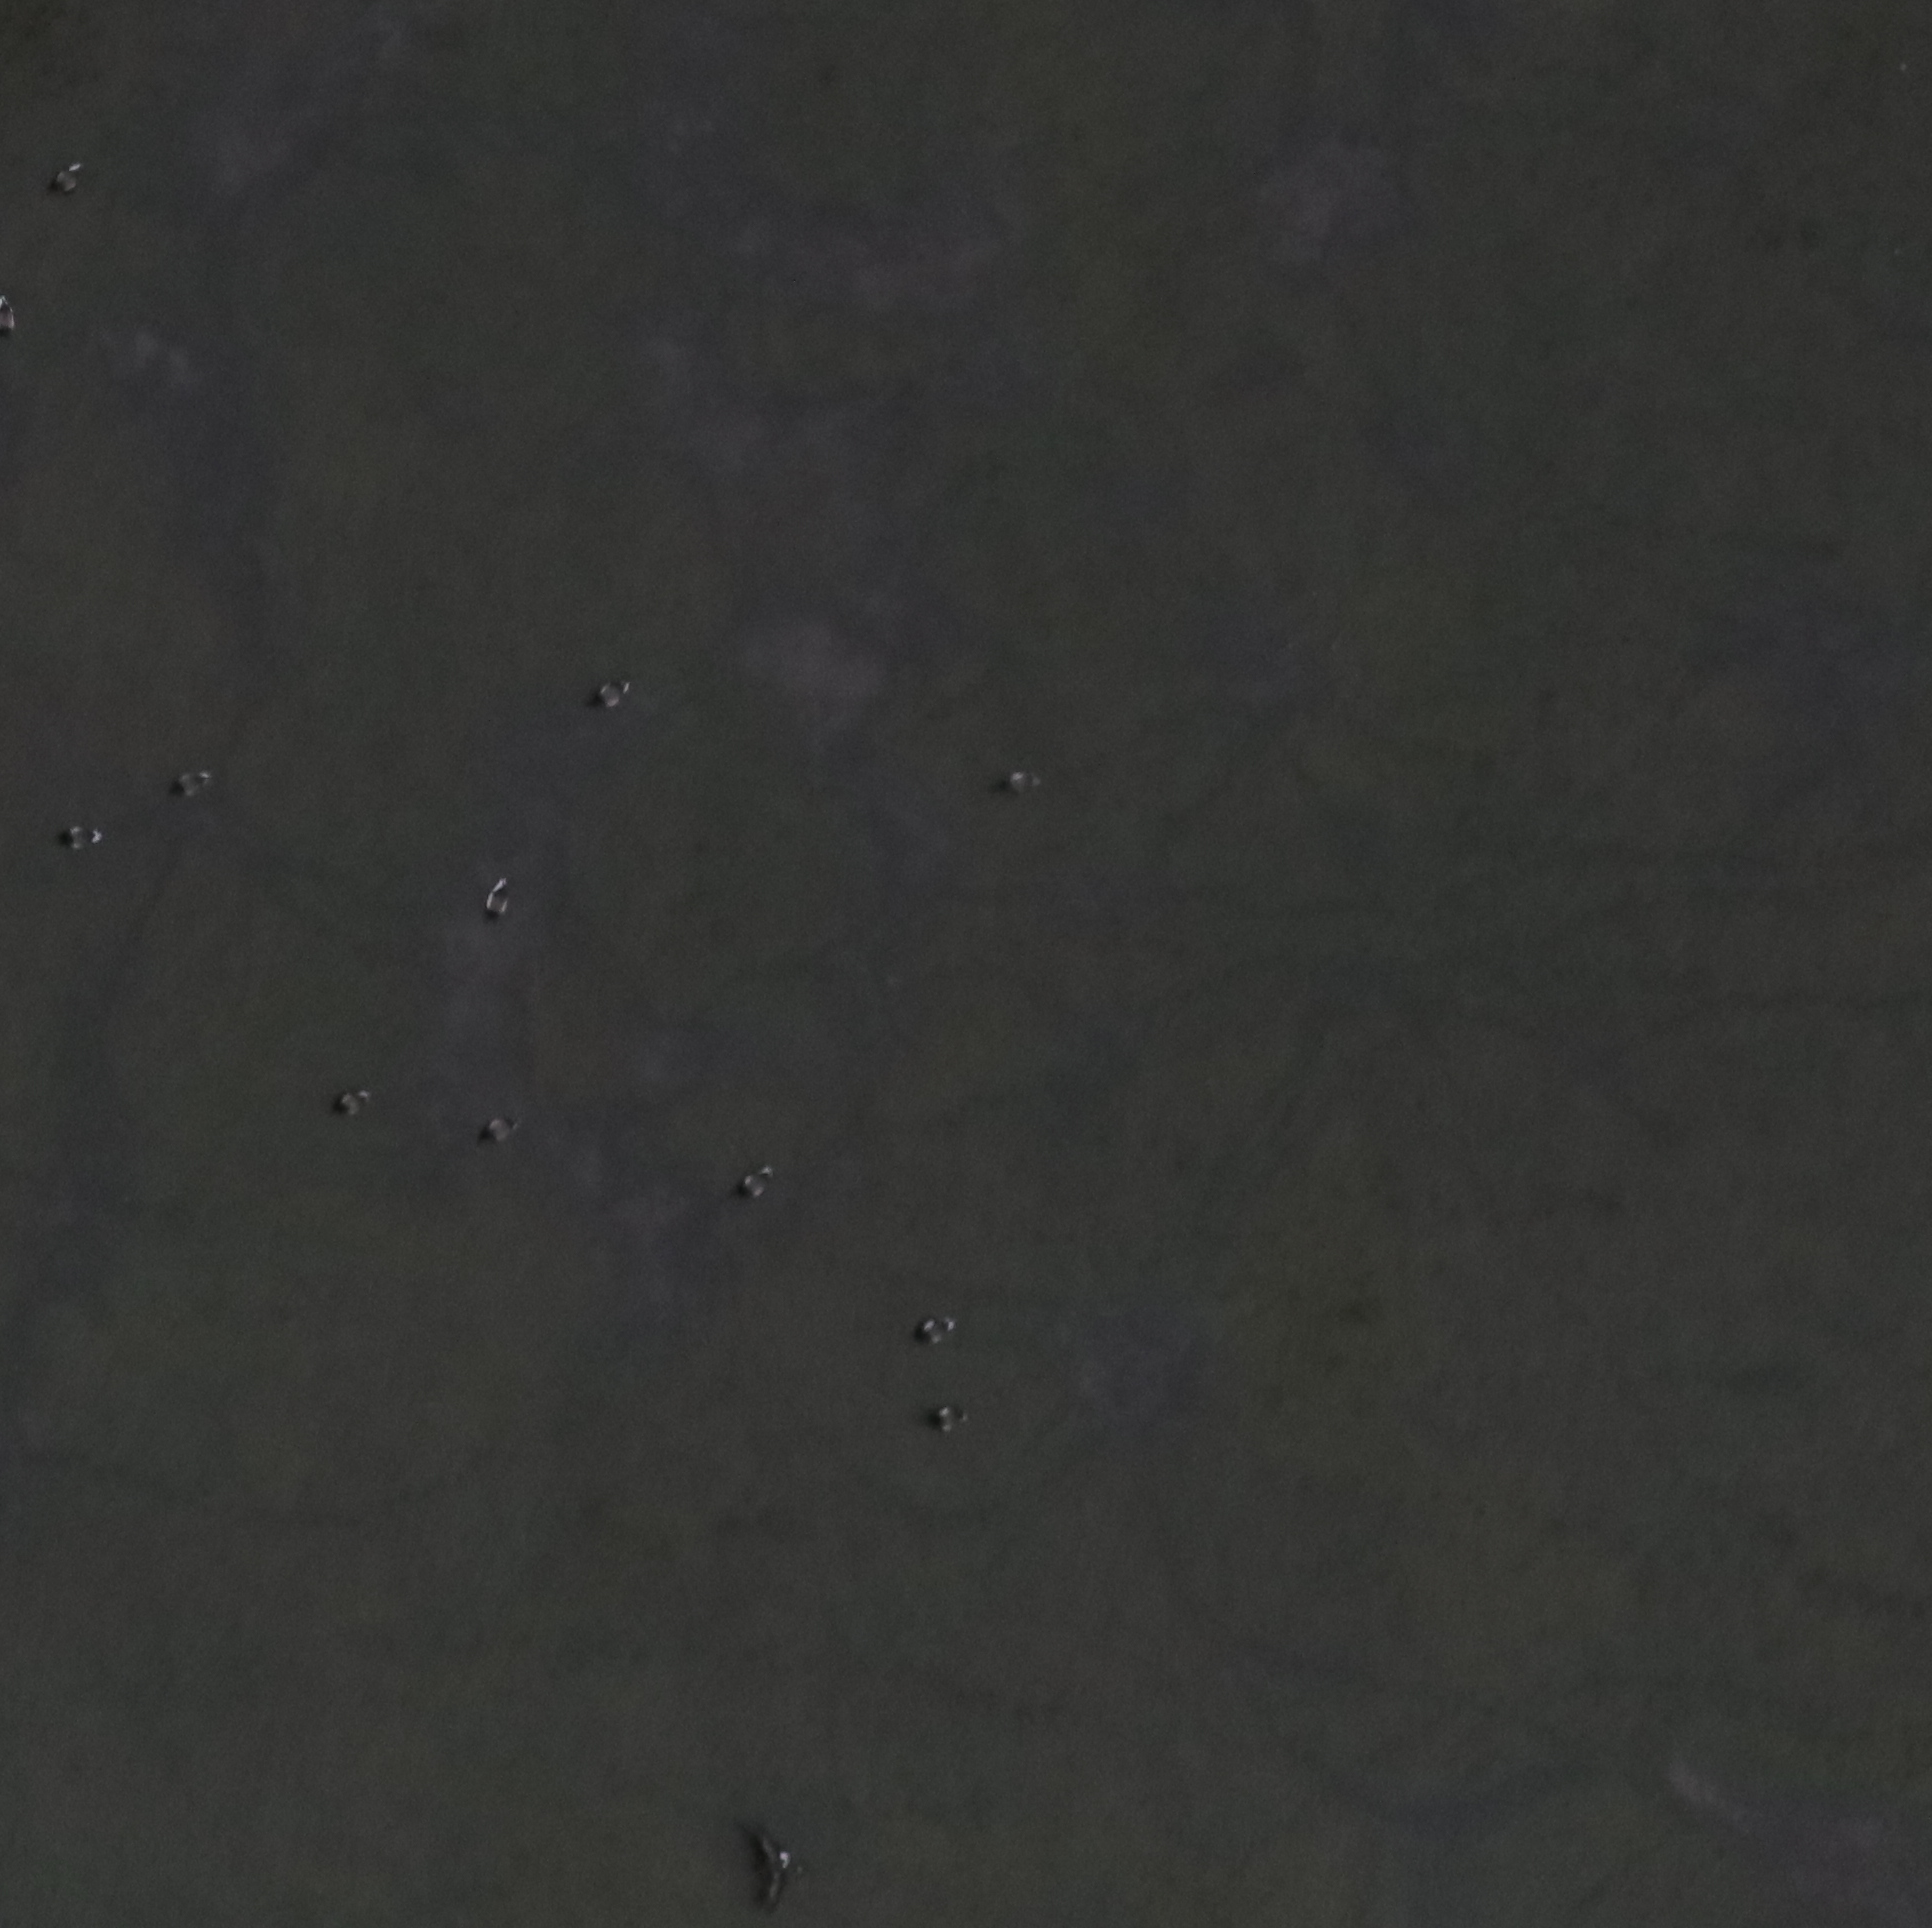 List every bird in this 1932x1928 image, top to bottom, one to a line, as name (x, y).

brant (69, 179)
brant (6, 317)
brant (612, 692)
brant (1025, 781)
brant (187, 785)
brant (91, 830)
brant (497, 900)
brant (350, 1100)
brant (497, 1125)
brant (756, 1182)
brant (936, 1331)
brant (951, 1412)
brant (777, 1865)